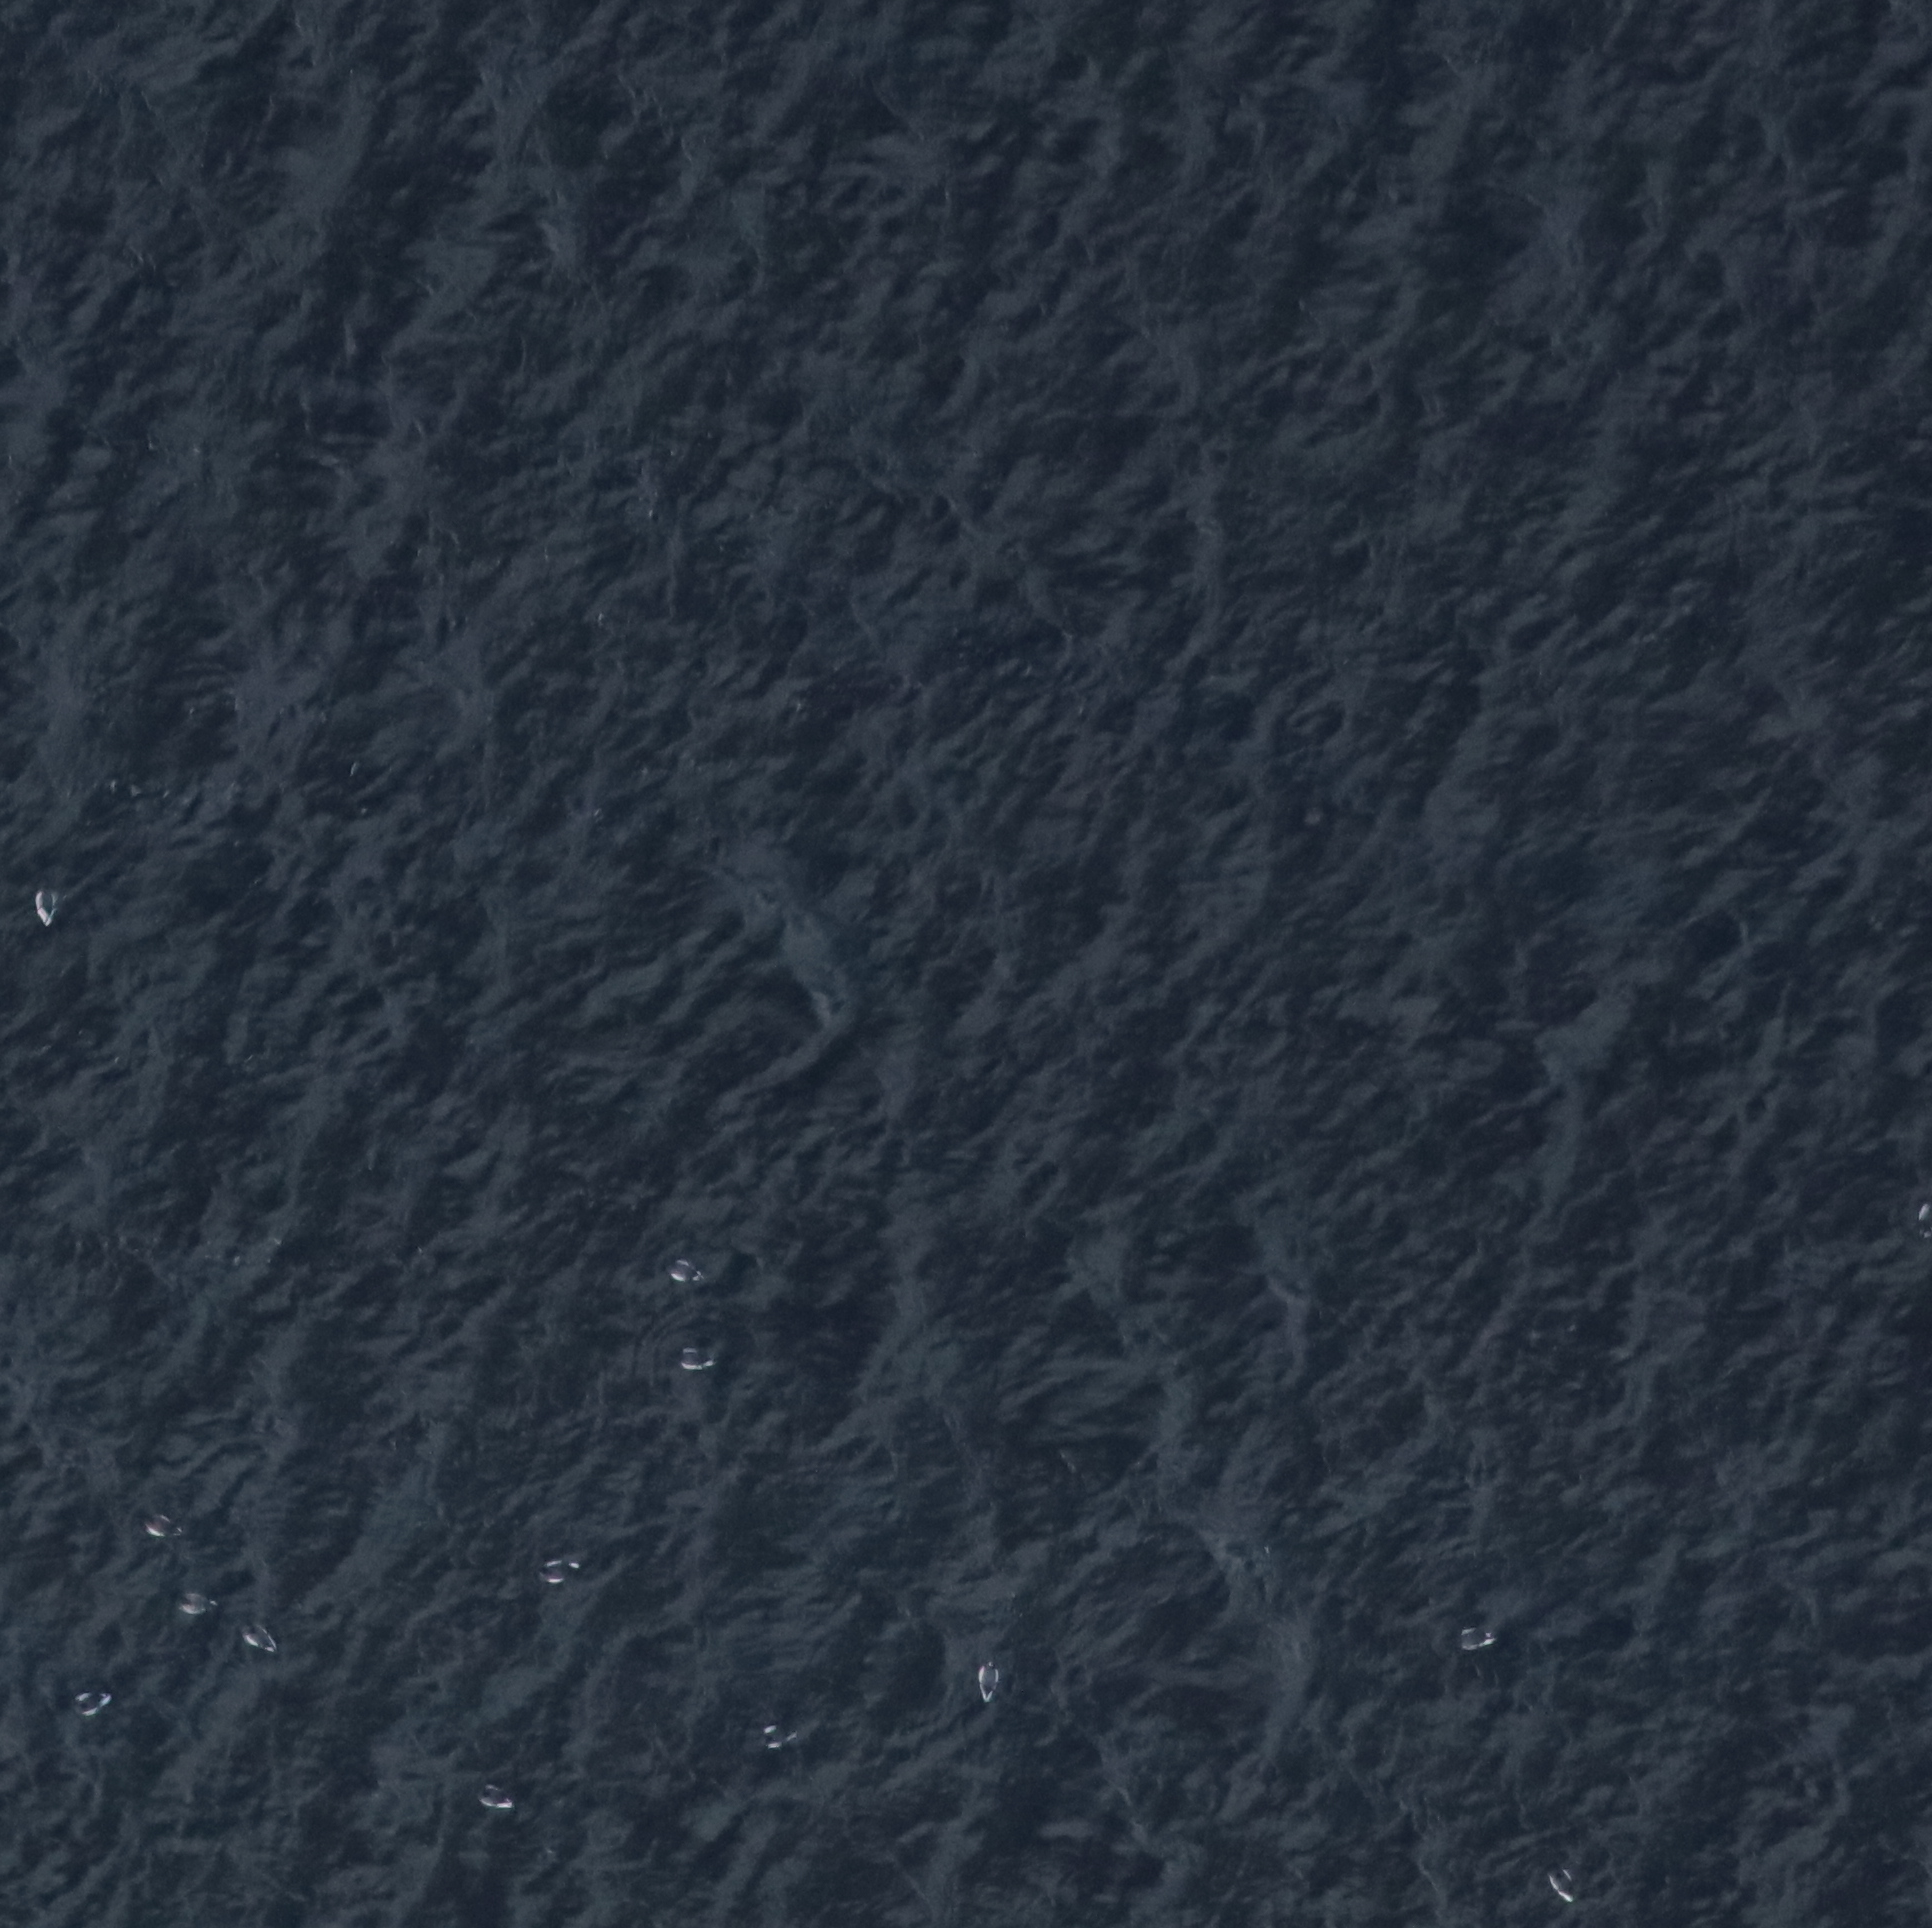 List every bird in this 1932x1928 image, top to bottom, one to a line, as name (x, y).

brant (45, 903)
brant (1928, 1220)
brant (682, 1268)
brant (696, 1357)
brant (156, 1526)
brant (558, 1568)
brant (192, 1603)
brant (256, 1634)
brant (1472, 1636)
brant (988, 1676)
brant (91, 1702)
brant (774, 1736)
brant (497, 1799)
brant (1563, 1881)